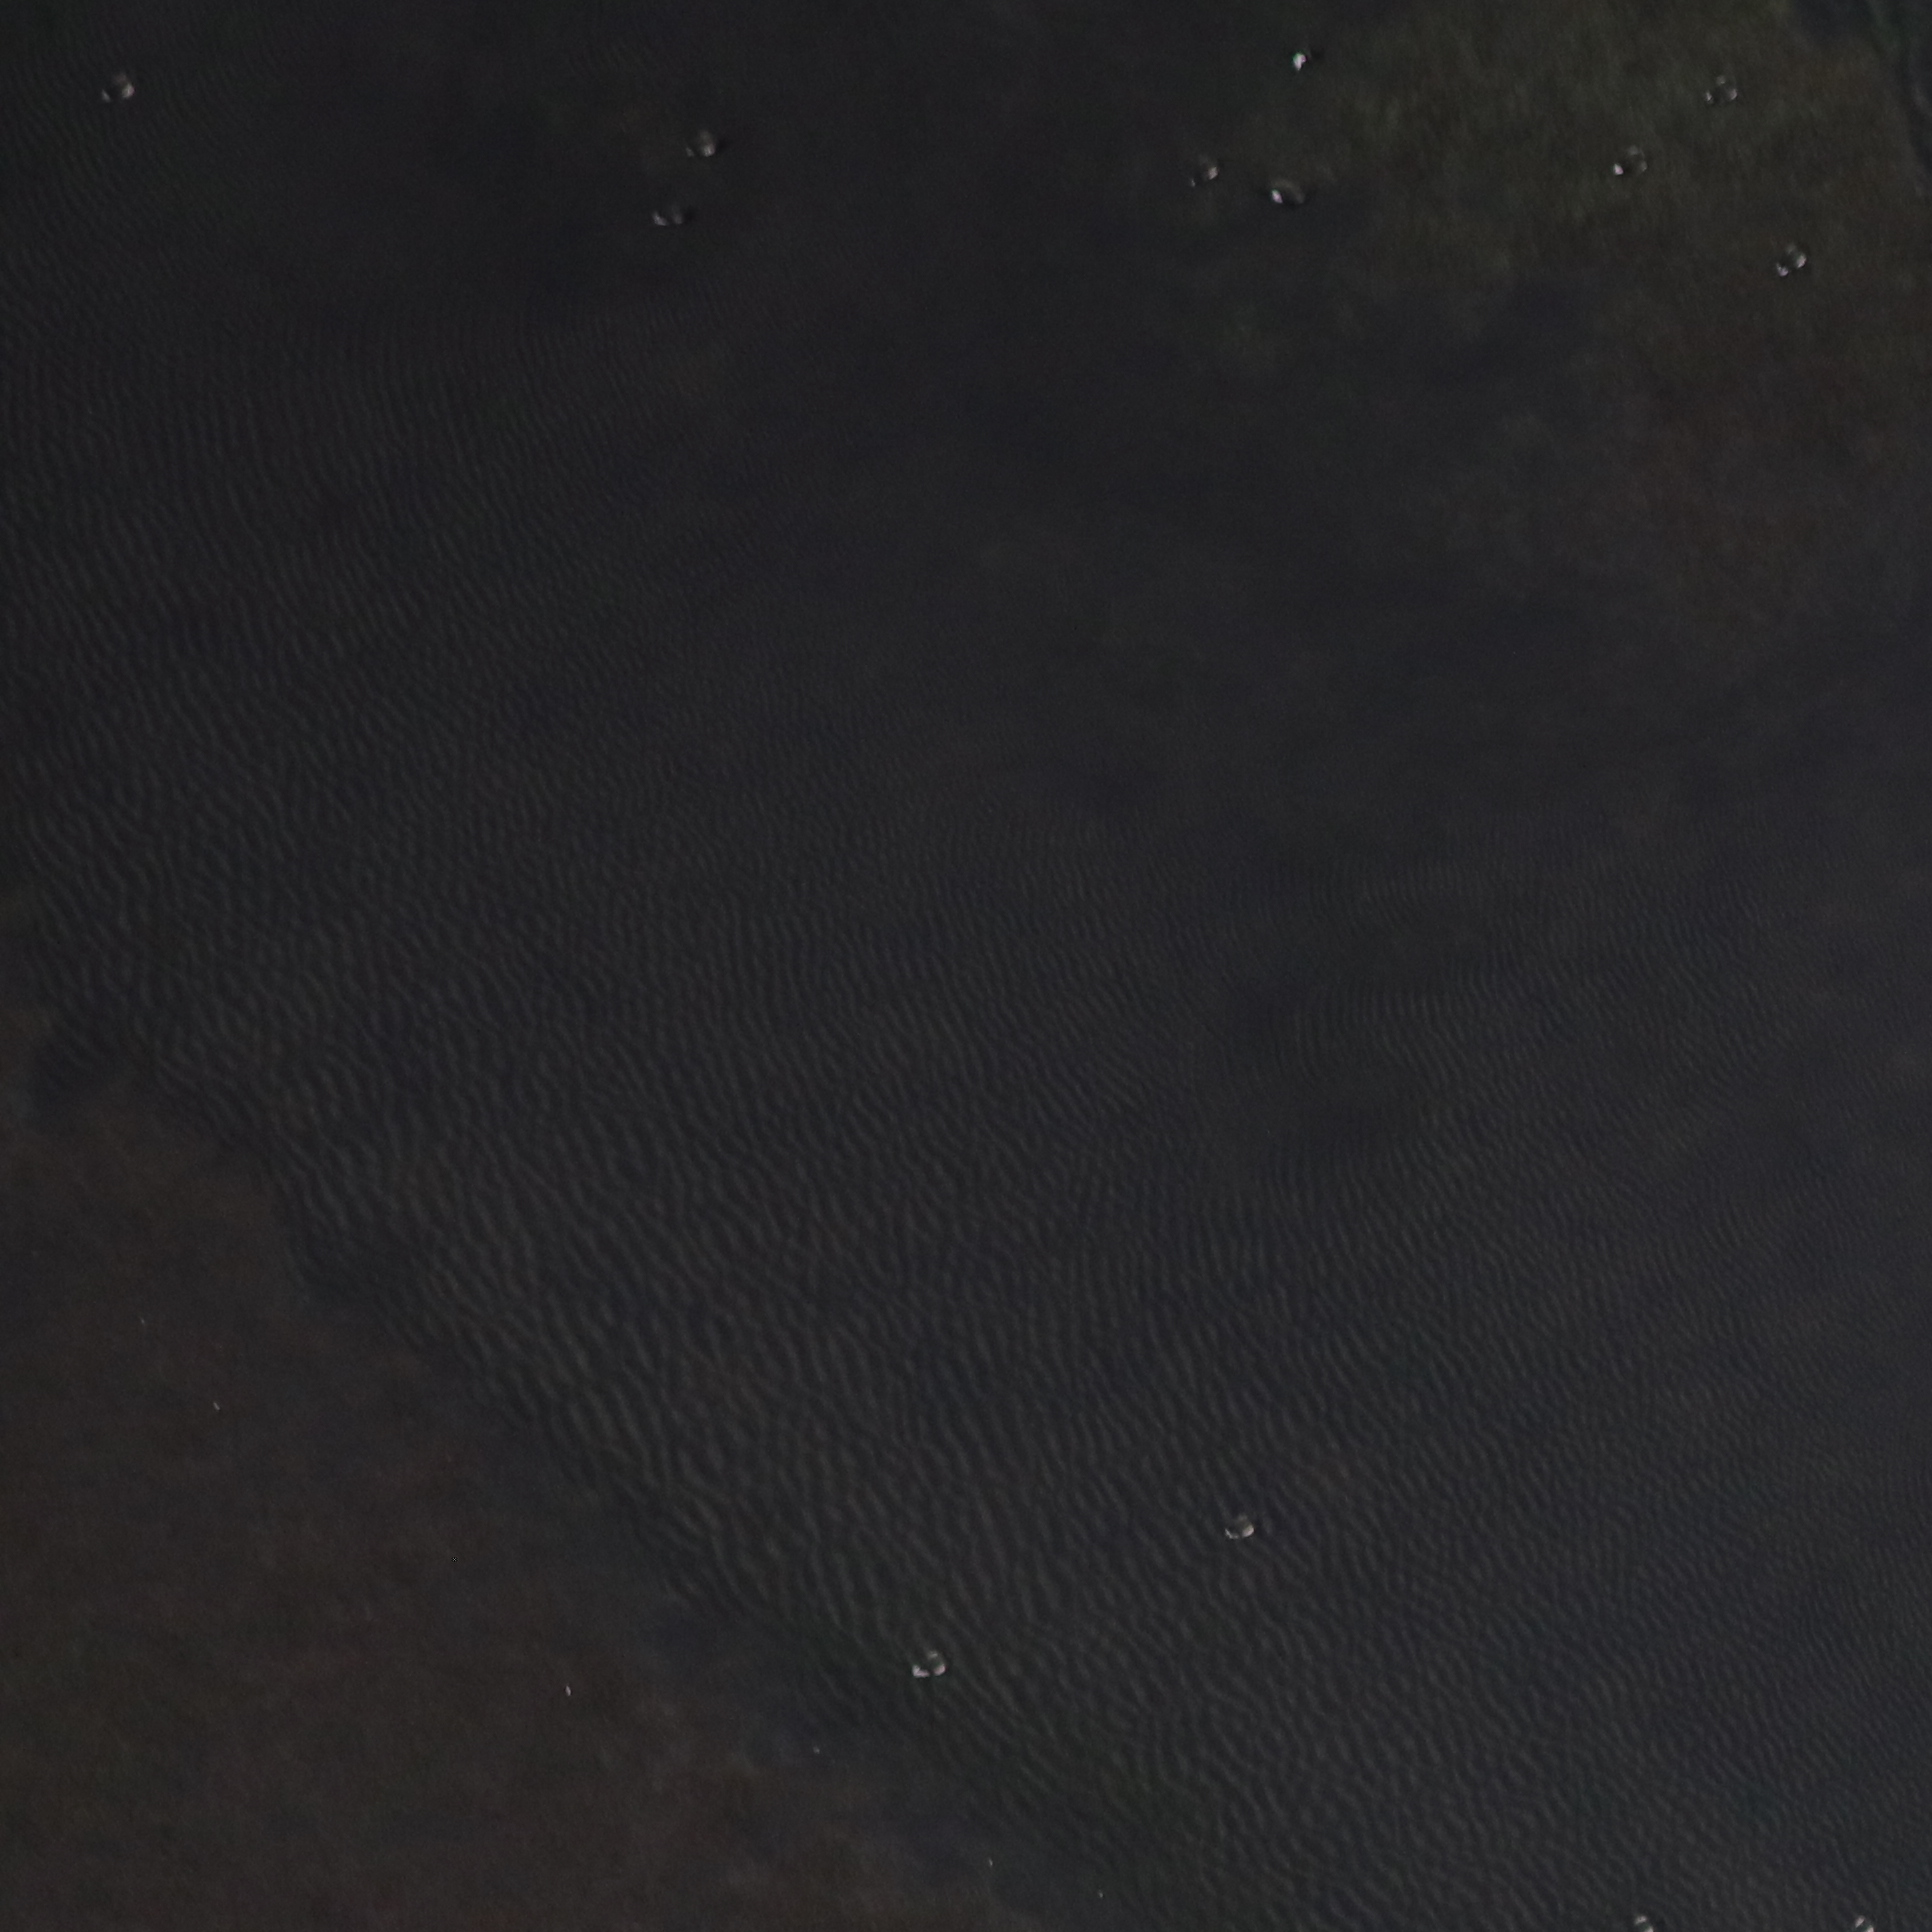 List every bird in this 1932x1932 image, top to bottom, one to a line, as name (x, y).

brant (1304, 50)
brant (121, 89)
brant (1725, 89)
brant (702, 141)
brant (1628, 162)
brant (1204, 168)
brant (1286, 195)
brant (672, 214)
brant (1792, 260)
brant (1244, 1524)
brant (930, 1663)
brant (1641, 1927)
brant (1859, 1929)